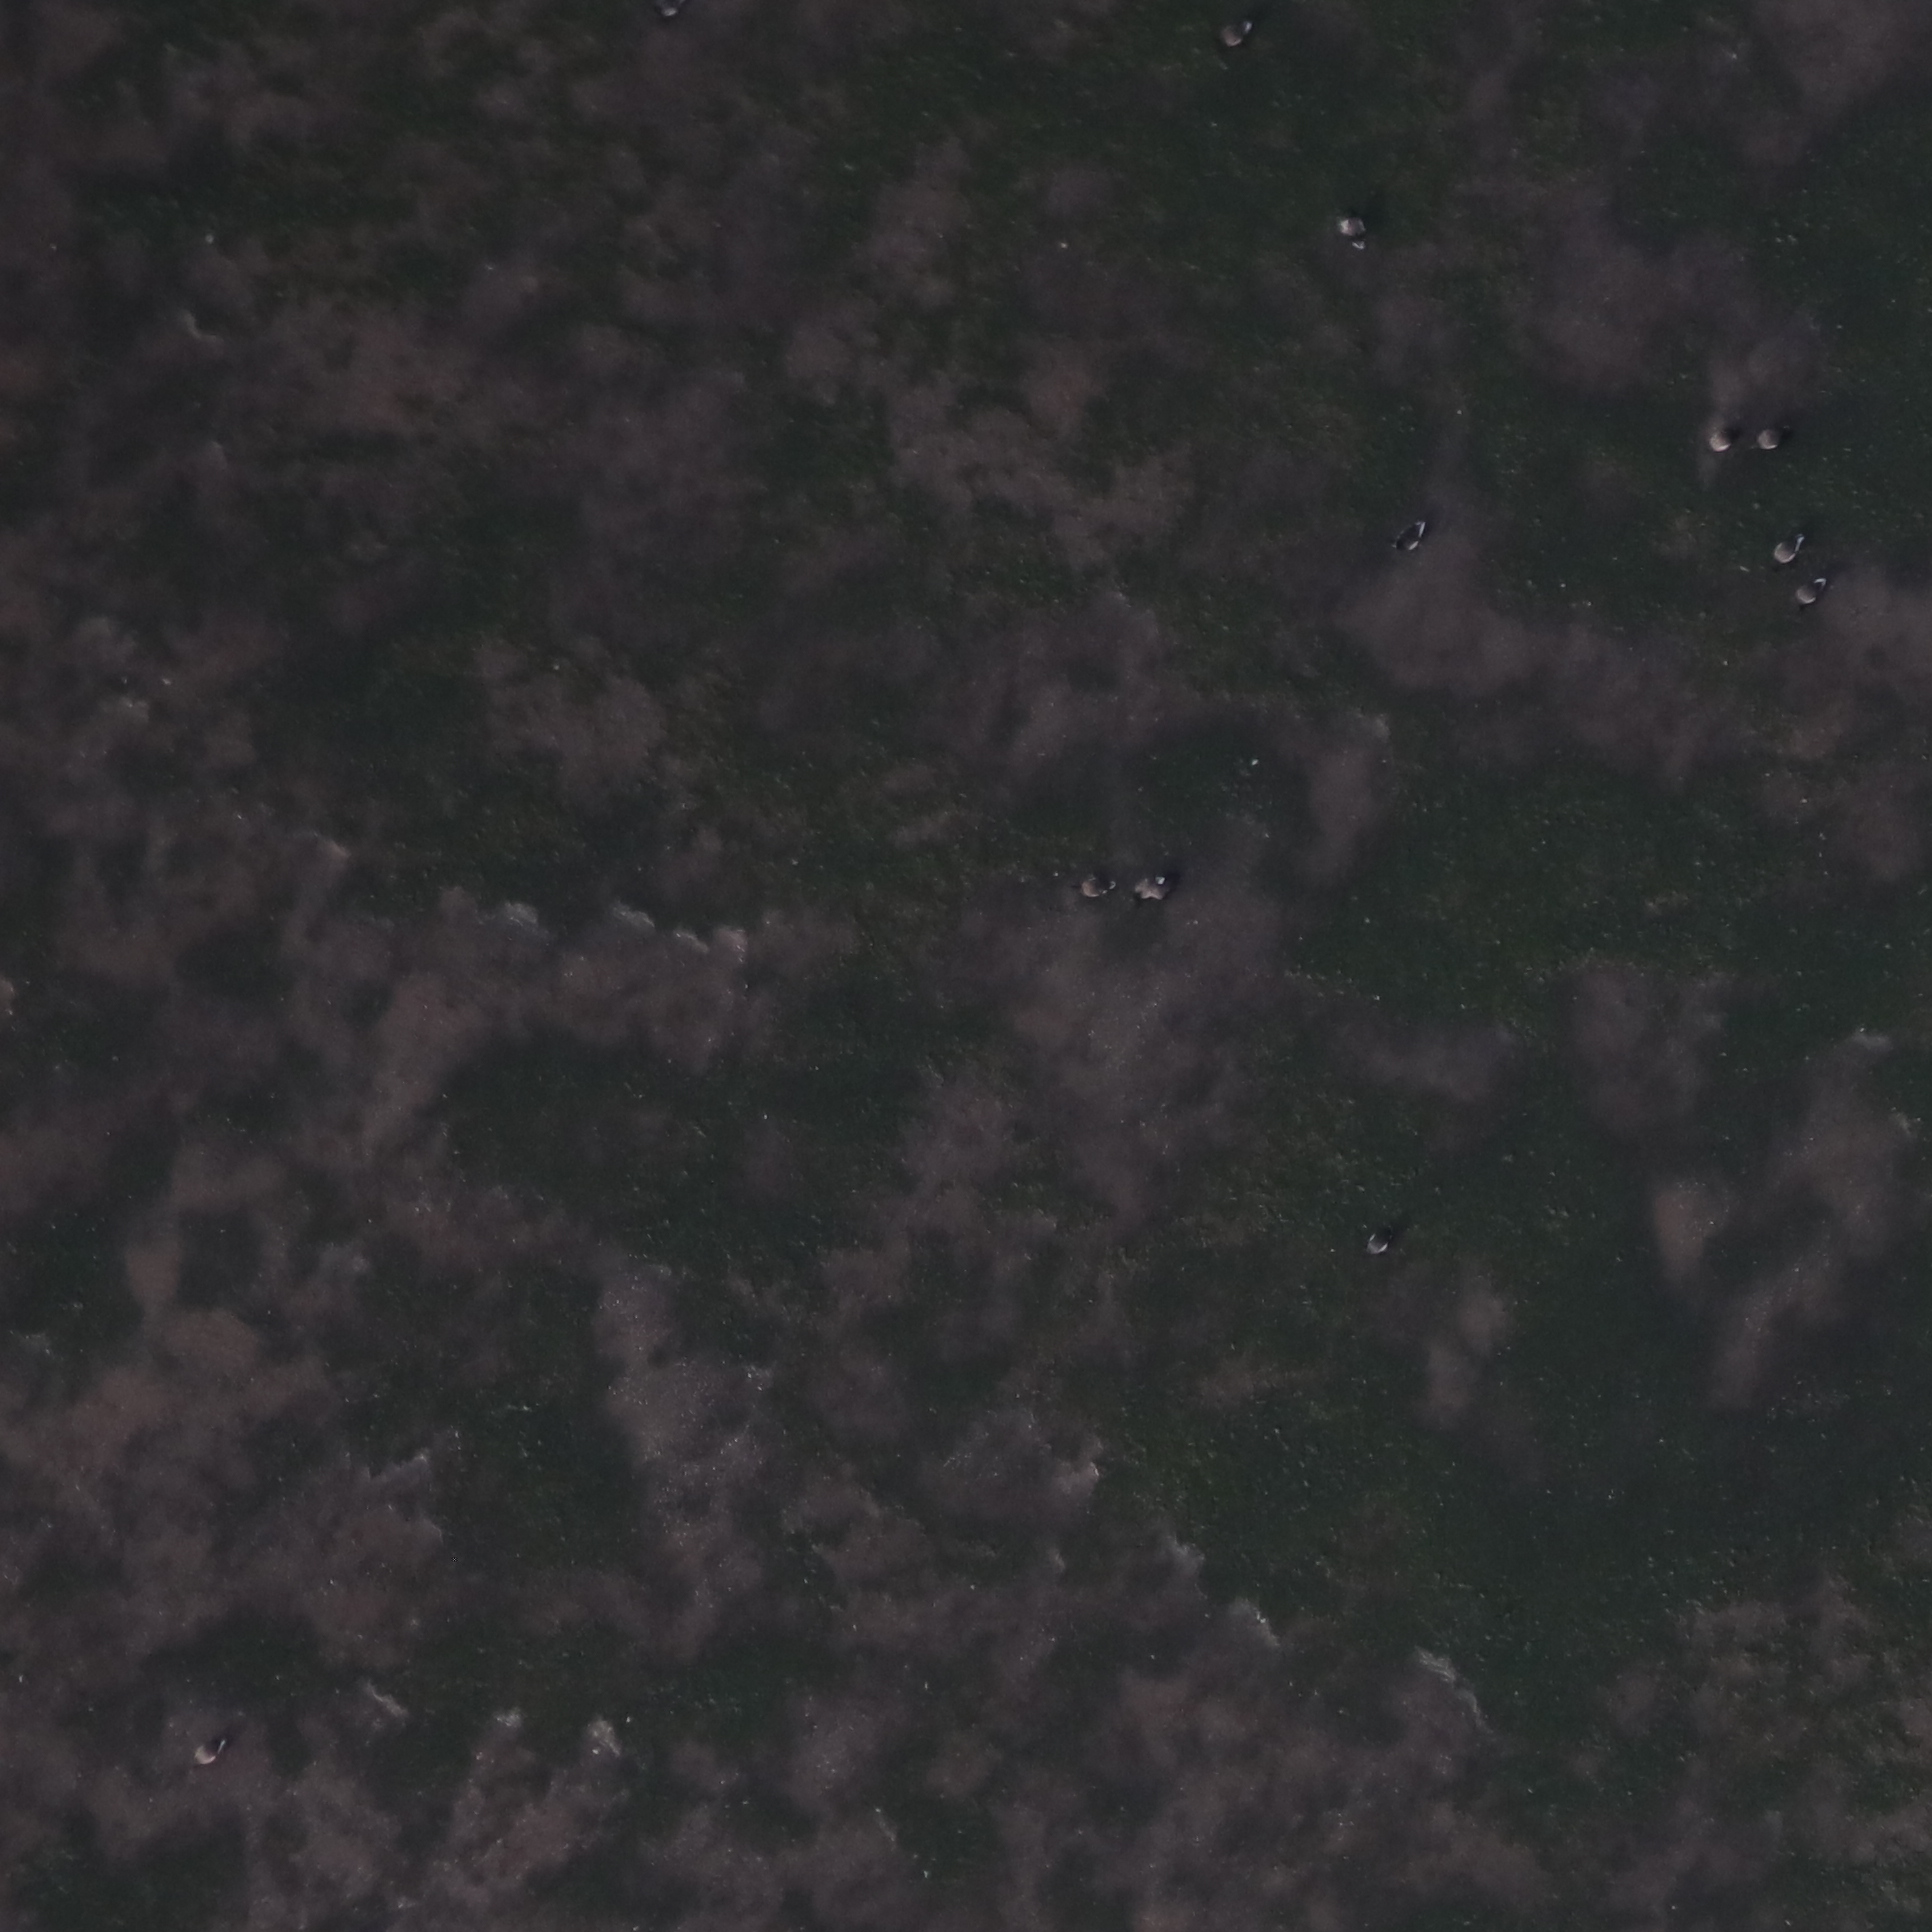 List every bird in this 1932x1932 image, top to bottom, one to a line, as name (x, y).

brant (1237, 31)
brant (1355, 229)
Canada goose (1722, 440)
Canada goose (1775, 443)
brant (1409, 538)
brant (1787, 553)
brant (1809, 594)
brant (1091, 885)
brant (1146, 888)
brant (1378, 1242)
Canada goose (207, 1752)